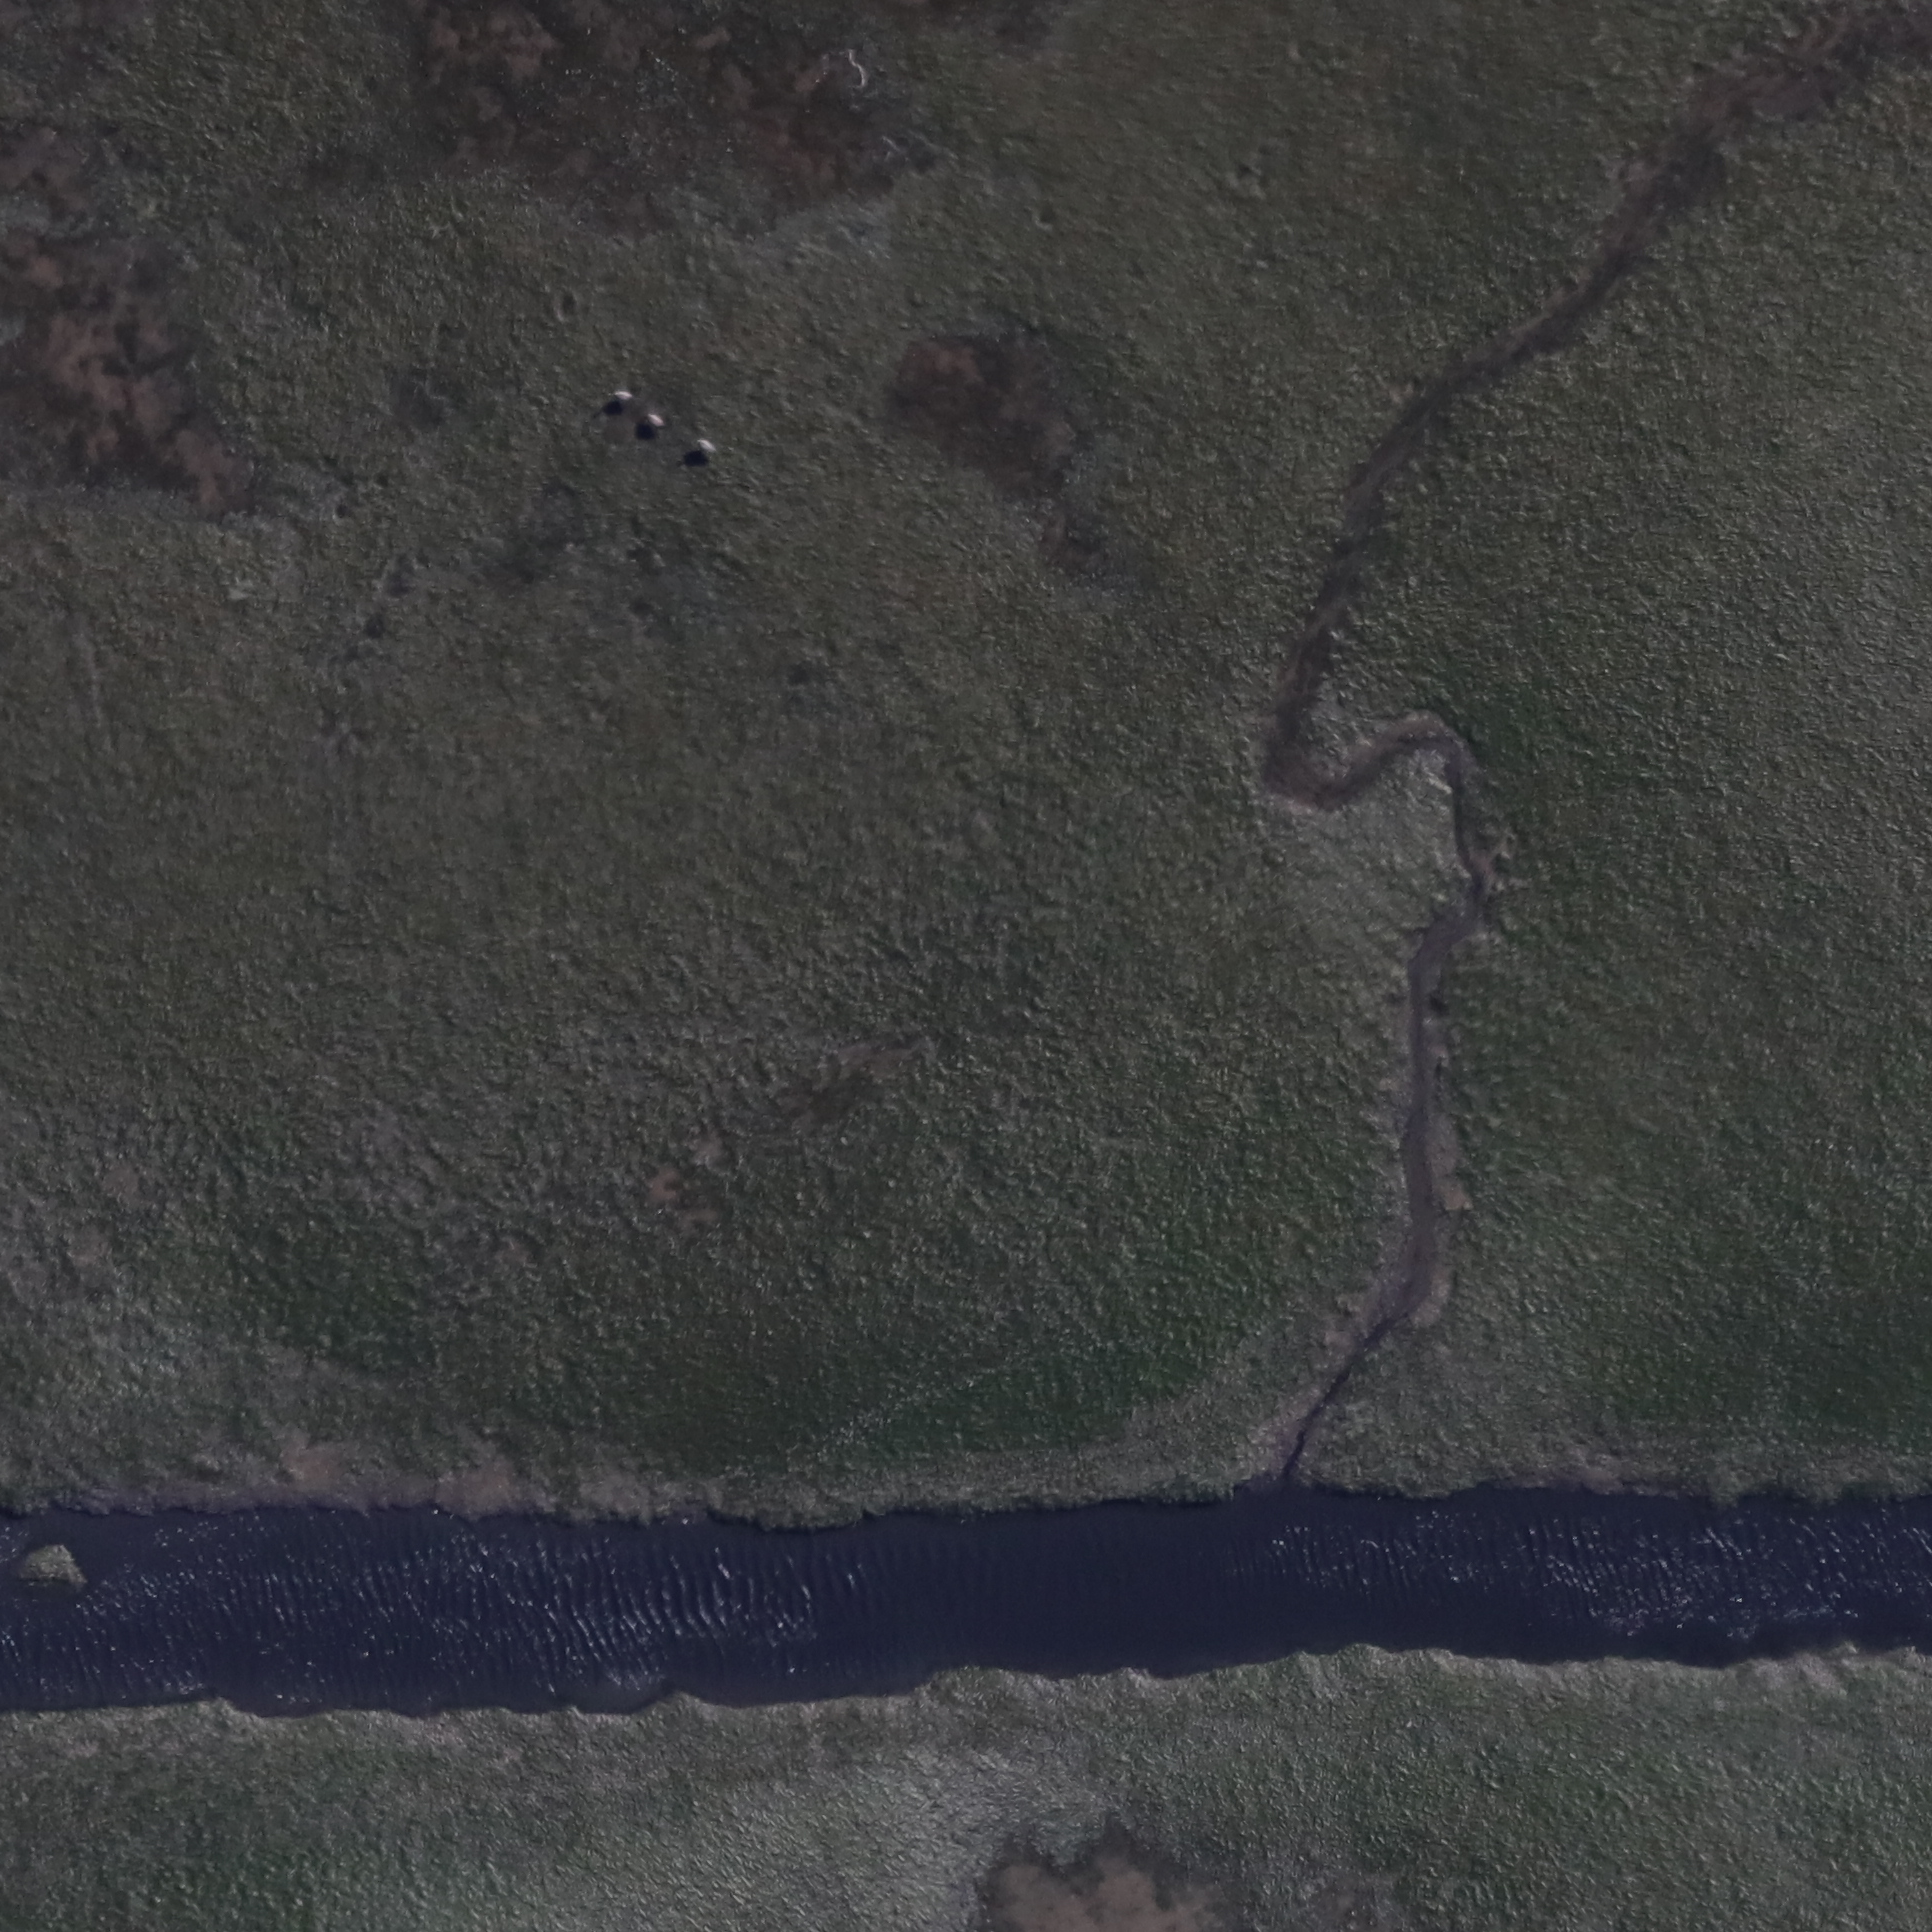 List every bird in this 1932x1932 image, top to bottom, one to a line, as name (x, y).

Canada goose (620, 394)
Canada goose (655, 422)
Canada goose (706, 447)